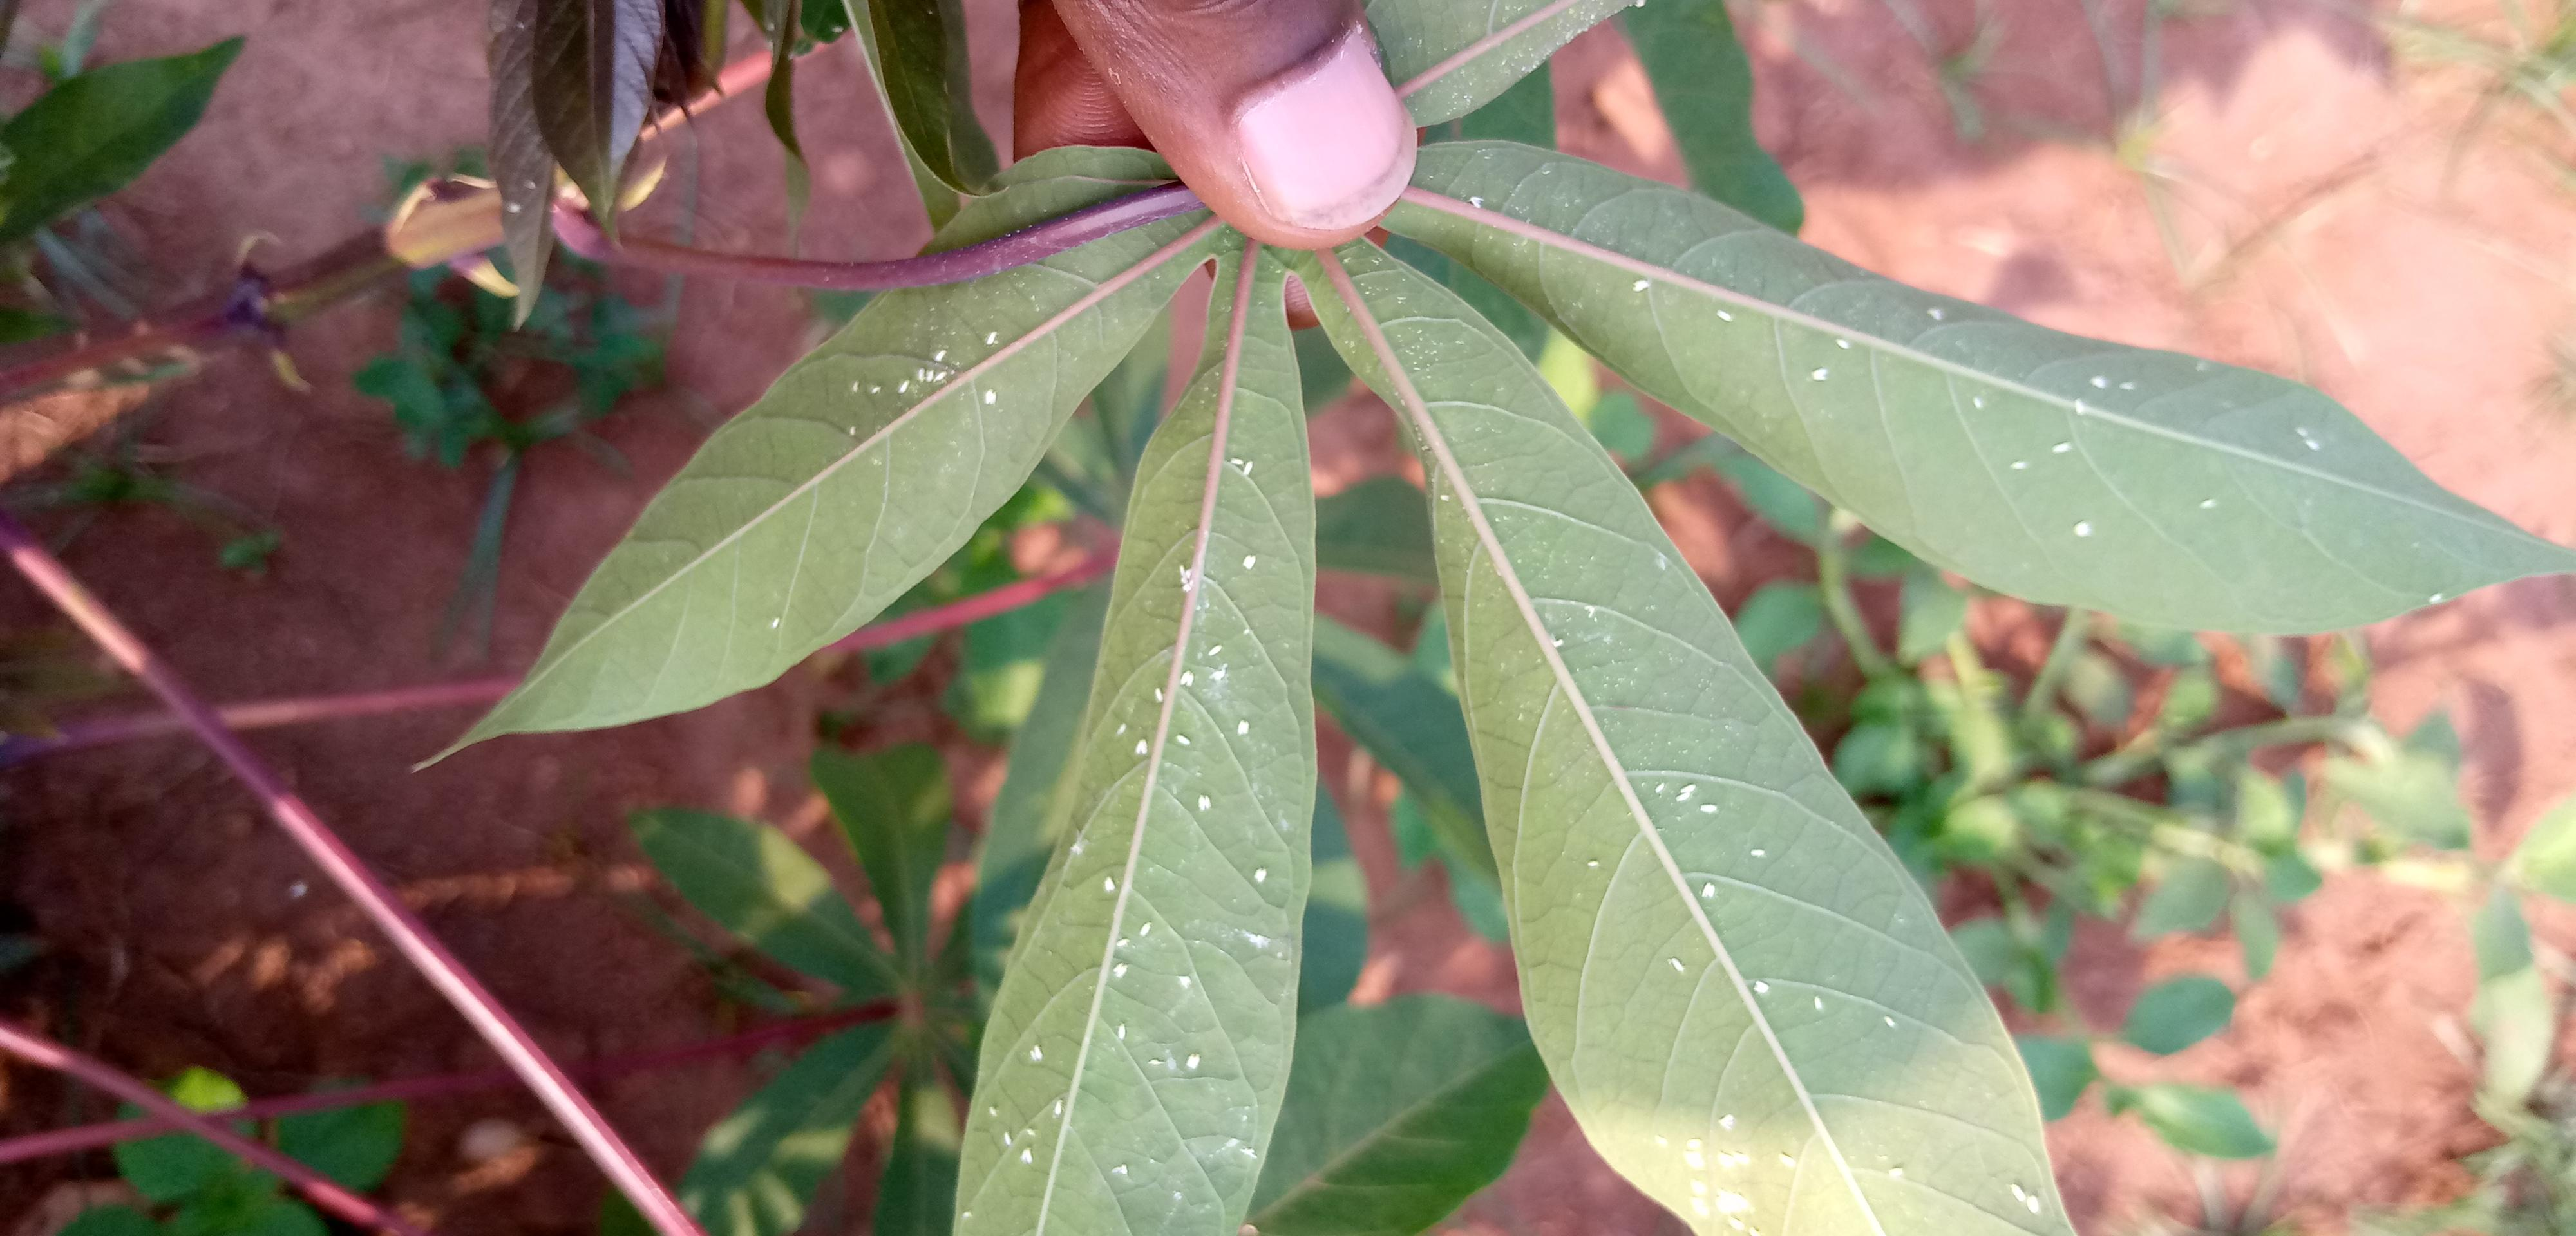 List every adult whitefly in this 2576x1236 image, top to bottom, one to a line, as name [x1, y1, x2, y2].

whitefly [1634, 1, 1647, 8]
whitefly [1469, 194, 1484, 211]
whitefly [1631, 277, 1651, 293]
whitefly [1714, 306, 1733, 323]
whitefly [1923, 308, 1944, 322]
whitefly [986, 330, 998, 347]
whitefly [1835, 336, 1851, 351]
whitefly [934, 348, 948, 363]
whitefly [1808, 365, 1828, 382]
whitefly [918, 366, 925, 383]
whitefly [927, 368, 933, 385]
whitefly [934, 370, 947, 384]
whitefly [2089, 372, 2105, 389]
whitefly [896, 377, 911, 395]
whitefly [851, 379, 860, 394]
whitefly [2117, 380, 2135, 392]
whitefly [868, 384, 882, 395]
whitefly [985, 388, 991, 407]
whitefly [991, 389, 998, 406]
whitefly [1969, 394, 1982, 409]
whitefly [2074, 397, 2085, 417]
whitefly [848, 424, 856, 436]
whitefly [2293, 426, 2309, 436]
whitefly [2304, 439, 2322, 451]
whitefly [2050, 440, 2073, 453]
whitefly [1229, 457, 1245, 466]
whitefly [1244, 460, 1253, 476]
whitefly [2007, 460, 2027, 471]
whitefly [1438, 491, 1452, 504]
whitefly [2197, 498, 2217, 510]
whitefly [2073, 520, 2090, 538]
whitefly [1241, 552, 1258, 572]
whitefly [1178, 563, 1185, 577]
whitefly [1182, 583, 1192, 593]
whitefly [2427, 592, 2445, 604]
whitefly [1583, 603, 1596, 621]
whitefly [770, 615, 782, 630]
whitefly [1550, 636, 1569, 649]
whitefly [1207, 644, 1223, 659]
whitefly [1211, 666, 1227, 682]
whitefly [1180, 670, 1189, 686]
whitefly [1188, 673, 1195, 686]
whitefly [1153, 685, 1165, 706]
whitefly [1235, 718, 1253, 739]
whitefly [1117, 721, 1128, 736]
whitefly [1175, 733, 1192, 746]
whitefly [1134, 738, 1150, 755]
whitefly [1653, 781, 1667, 794]
whitefly [1680, 783, 1697, 794]
whitefly [1675, 791, 1692, 804]
whitefly [1197, 793, 1205, 812]
whitefly [1205, 794, 1213, 809]
whitefly [1698, 801, 1719, 813]
whitefly [1748, 848, 1766, 859]
whitefly [1585, 859, 1600, 870]
whitefly [1253, 866, 1269, 883]
whitefly [1103, 874, 1117, 892]
whitefly [1701, 881, 1719, 899]
whitefly [1136, 919, 1154, 939]
whitefly [1242, 930, 1271, 947]
whitefly [1115, 936, 1132, 948]
whitefly [1669, 954, 1685, 975]
whitefly [1112, 961, 1129, 979]
whitefly [1176, 973, 1192, 989]
whitefly [1750, 979, 1772, 993]
whitefly [1812, 993, 1824, 1011]
whitefly [1884, 1014, 1898, 1029]
whitefly [1115, 1020, 1130, 1040]
whitefly [1034, 1045, 1046, 1060]
whitefly [1029, 1049, 1036, 1061]
whitefly [1186, 1053, 1201, 1071]
whitefly [1053, 1097, 1064, 1116]
whitefly [988, 1106, 998, 1116]
whitefly [1716, 1113, 1735, 1132]
whitefly [1003, 1130, 1013, 1145]
whitefly [1654, 1134, 1667, 1147]
whitefly [1683, 1137, 1704, 1148]
whitefly [1020, 1147, 1034, 1165]
whitefly [1683, 1150, 1705, 1170]
whitefly [1716, 1151, 1733, 1168]
whitefly [1734, 1151, 1750, 1165]
whitefly [1778, 1152, 1797, 1168]
whitefly [1109, 1163, 1130, 1177]
whitefly [1886, 1166, 1905, 1178]
whitefly [1690, 1177, 1708, 1195]
whitefly [2009, 1182, 2026, 1203]
whitefly [2026, 1195, 2041, 1215]
whitefly [1689, 1196, 1707, 1206]
whitefly [1694, 1207, 1714, 1221]
whitefly [960, 1209, 974, 1219]
whitefly [1728, 1216, 1745, 1231]